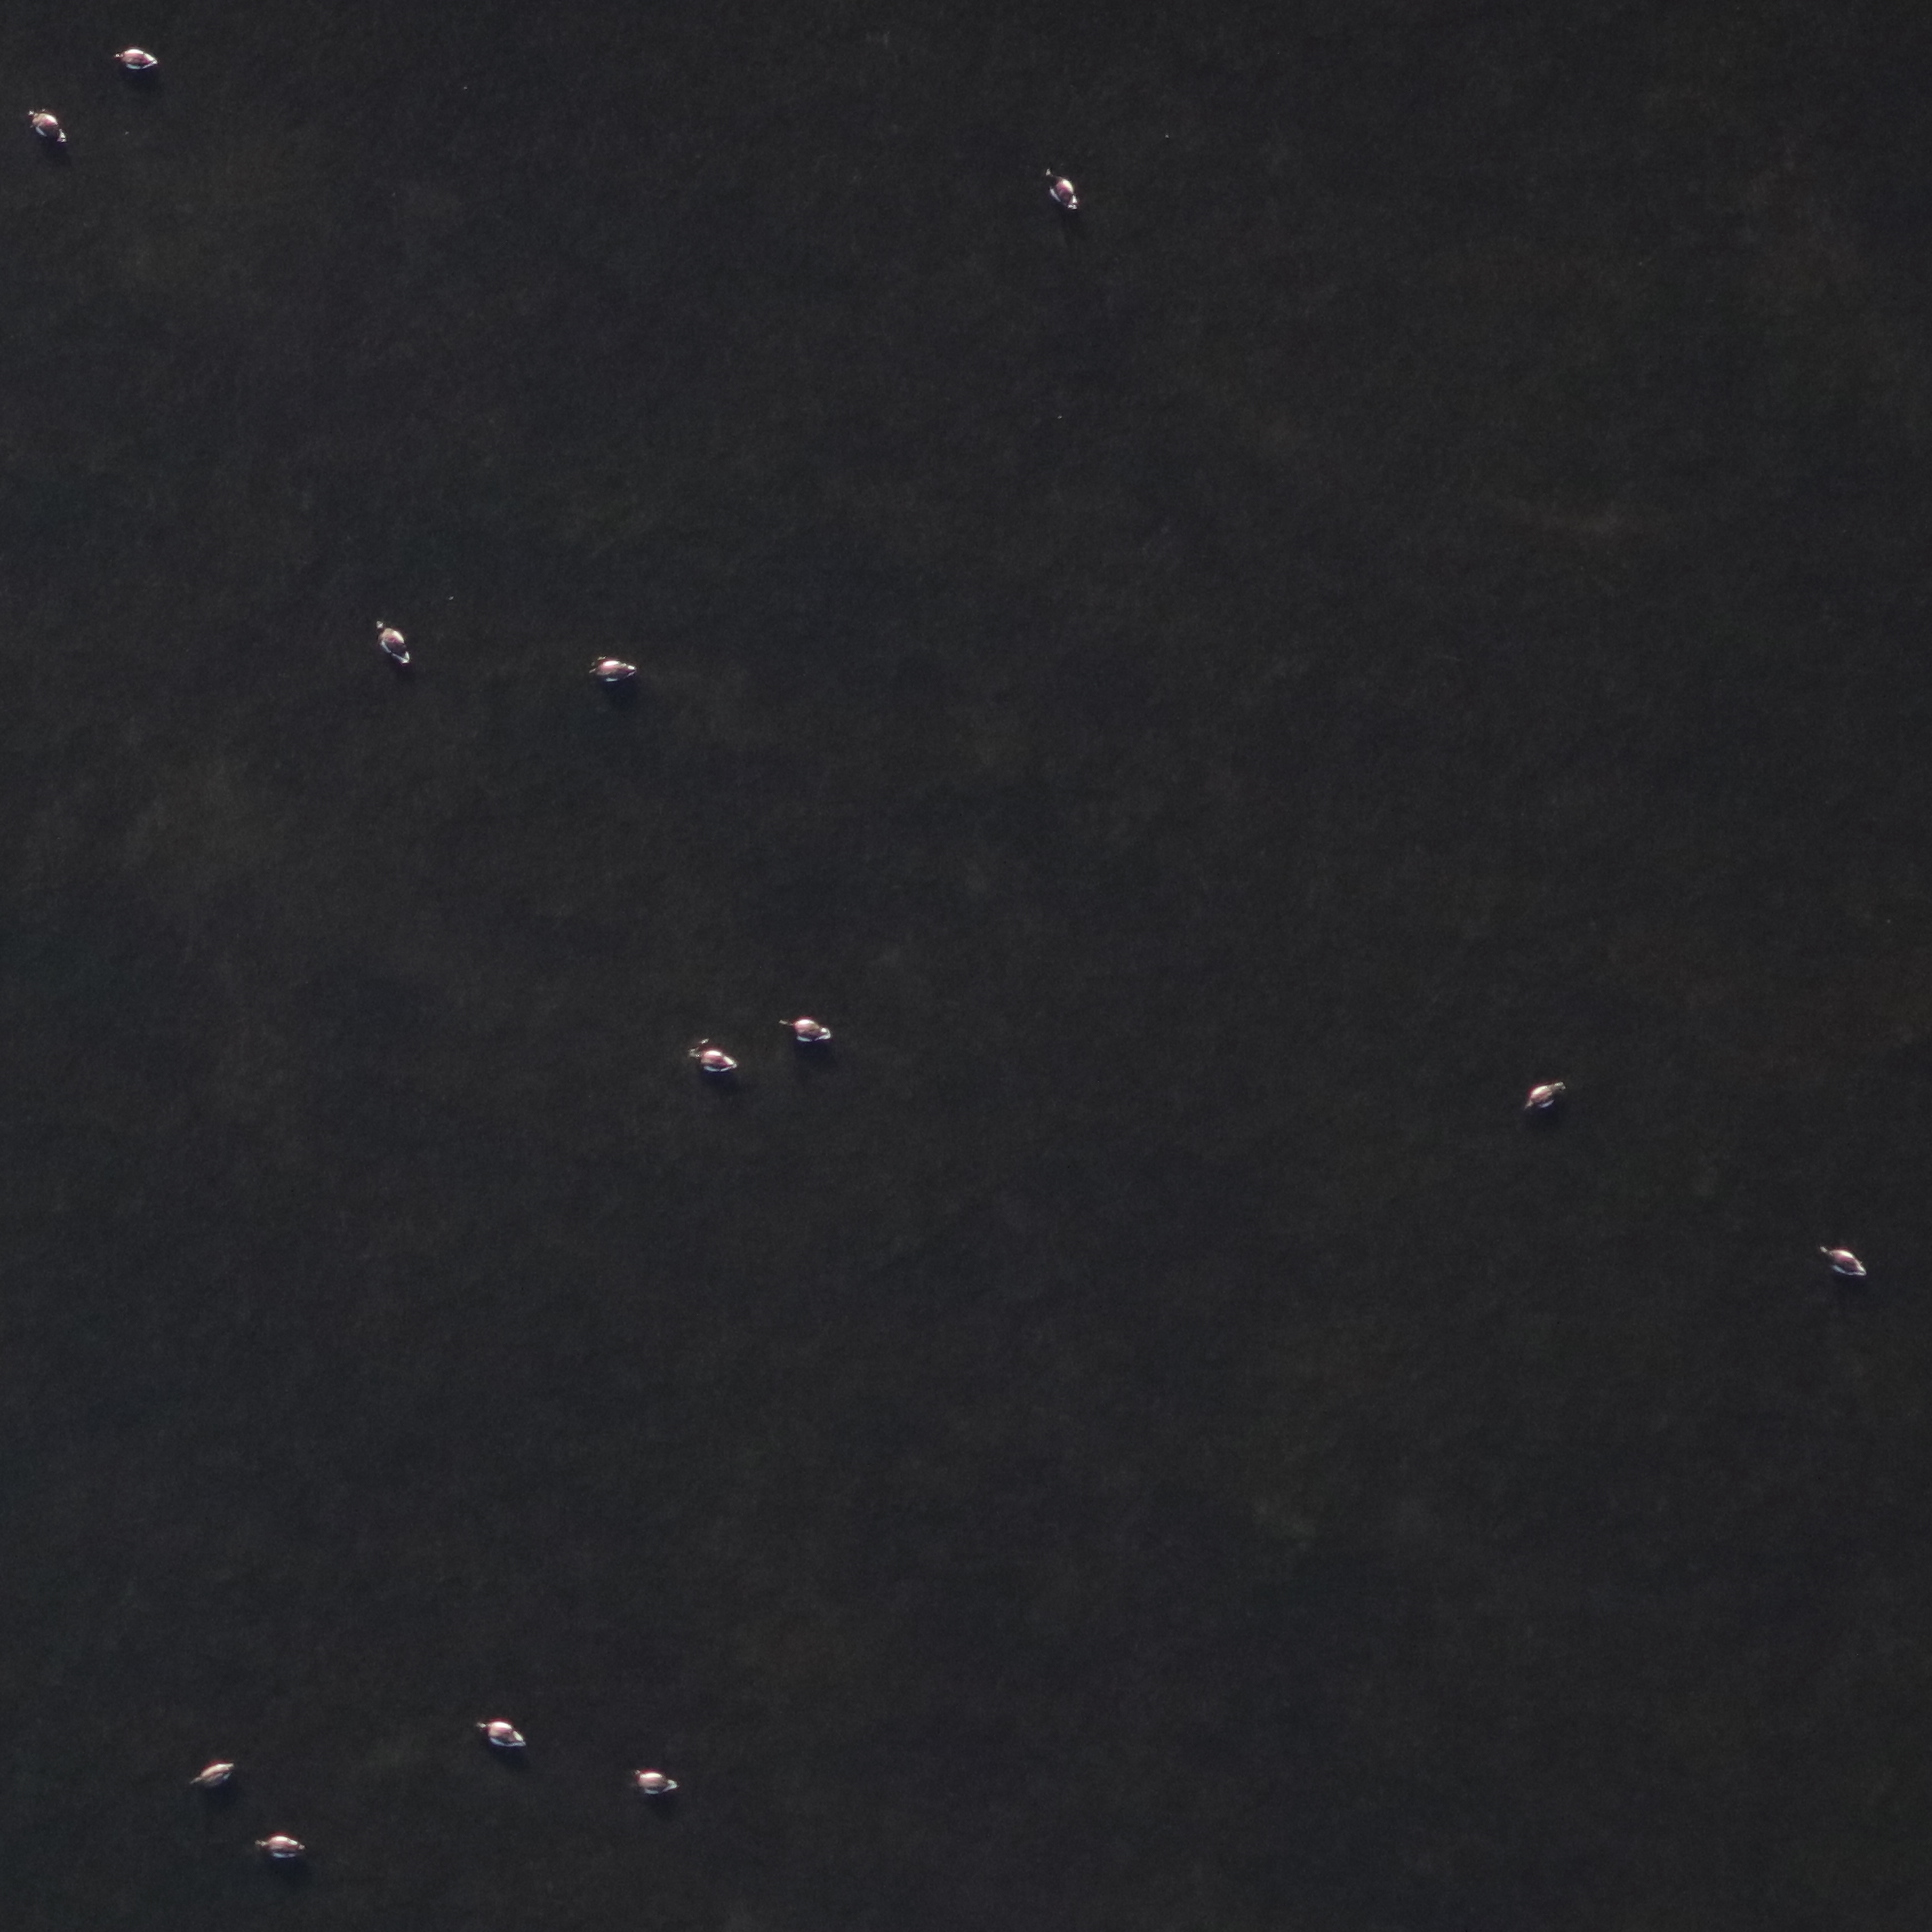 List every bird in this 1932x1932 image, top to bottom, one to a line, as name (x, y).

brant (136, 61)
brant (46, 125)
brant (1062, 191)
brant (393, 642)
brant (609, 670)
brant (805, 1031)
brant (711, 1059)
brant (1543, 1097)
brant (1842, 1261)
brant (500, 1734)
brant (211, 1777)
brant (653, 1784)
brant (279, 1847)